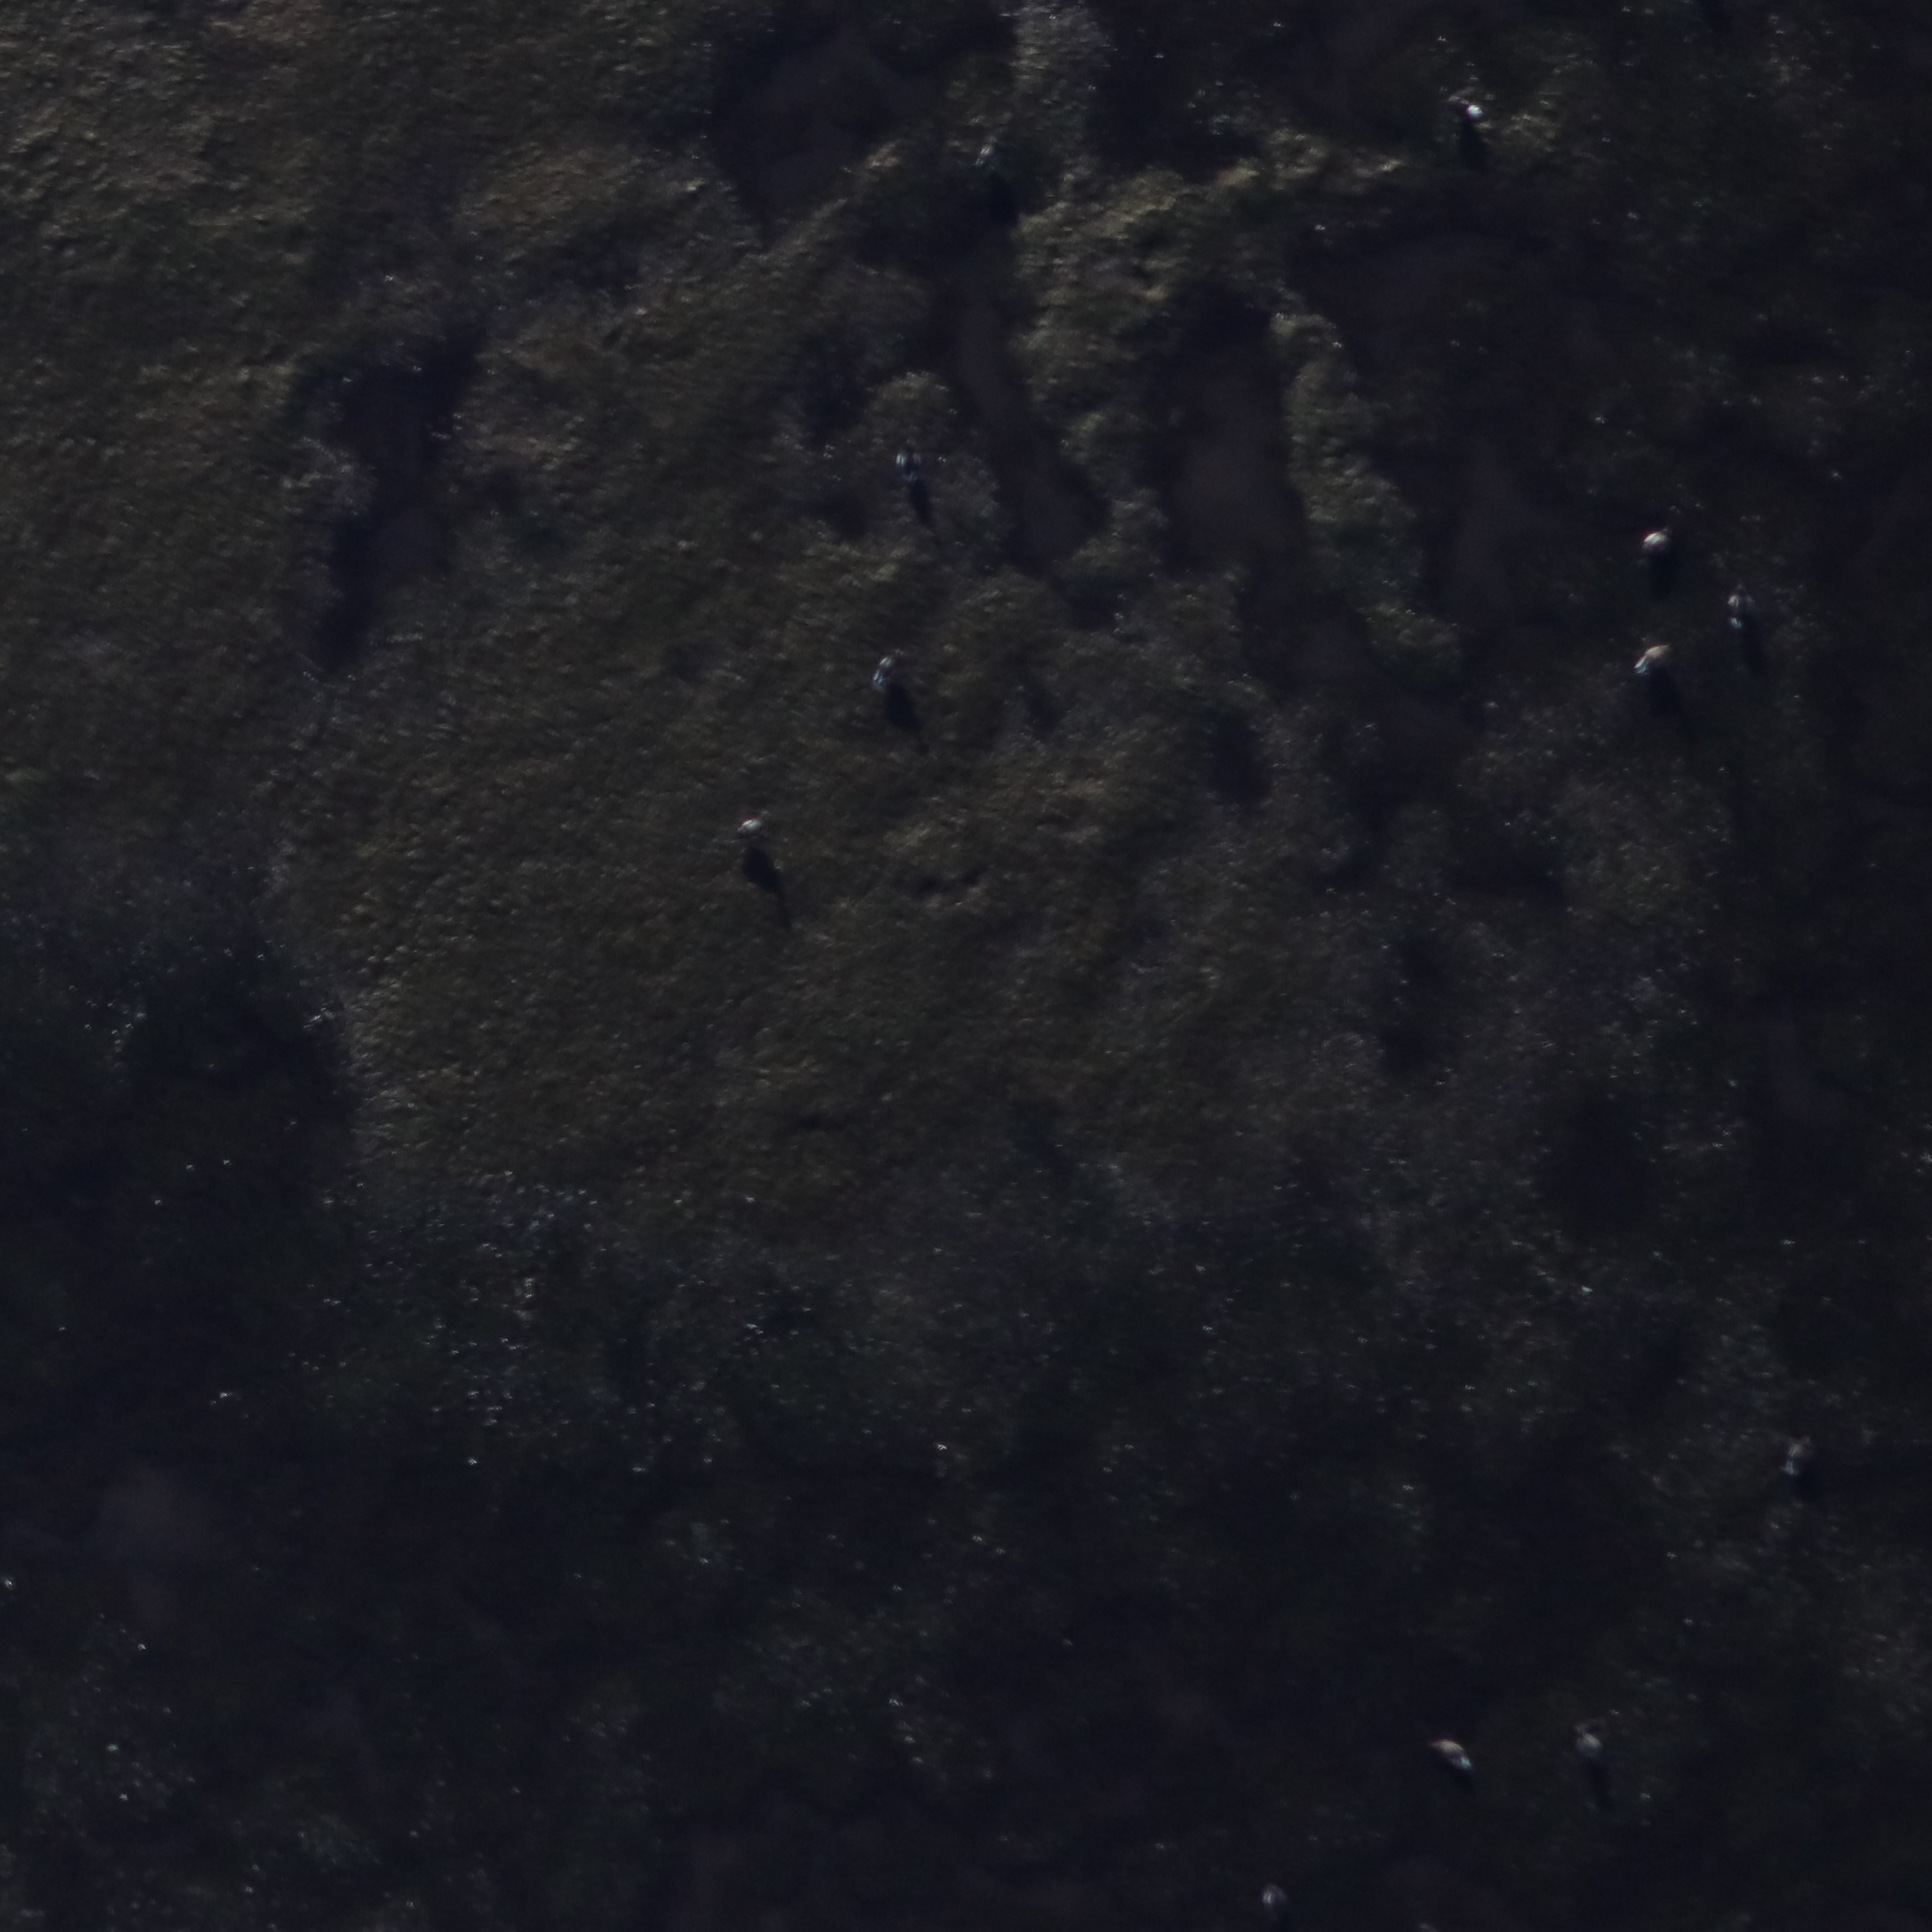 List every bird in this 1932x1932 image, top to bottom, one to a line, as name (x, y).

brant (1481, 118)
brant (907, 465)
brant (1658, 547)
brant (1744, 601)
brant (1653, 657)
brant (888, 674)
brant (750, 822)
brant (1794, 1452)
brant (1591, 1745)
brant (1450, 1752)
brant (1276, 1901)